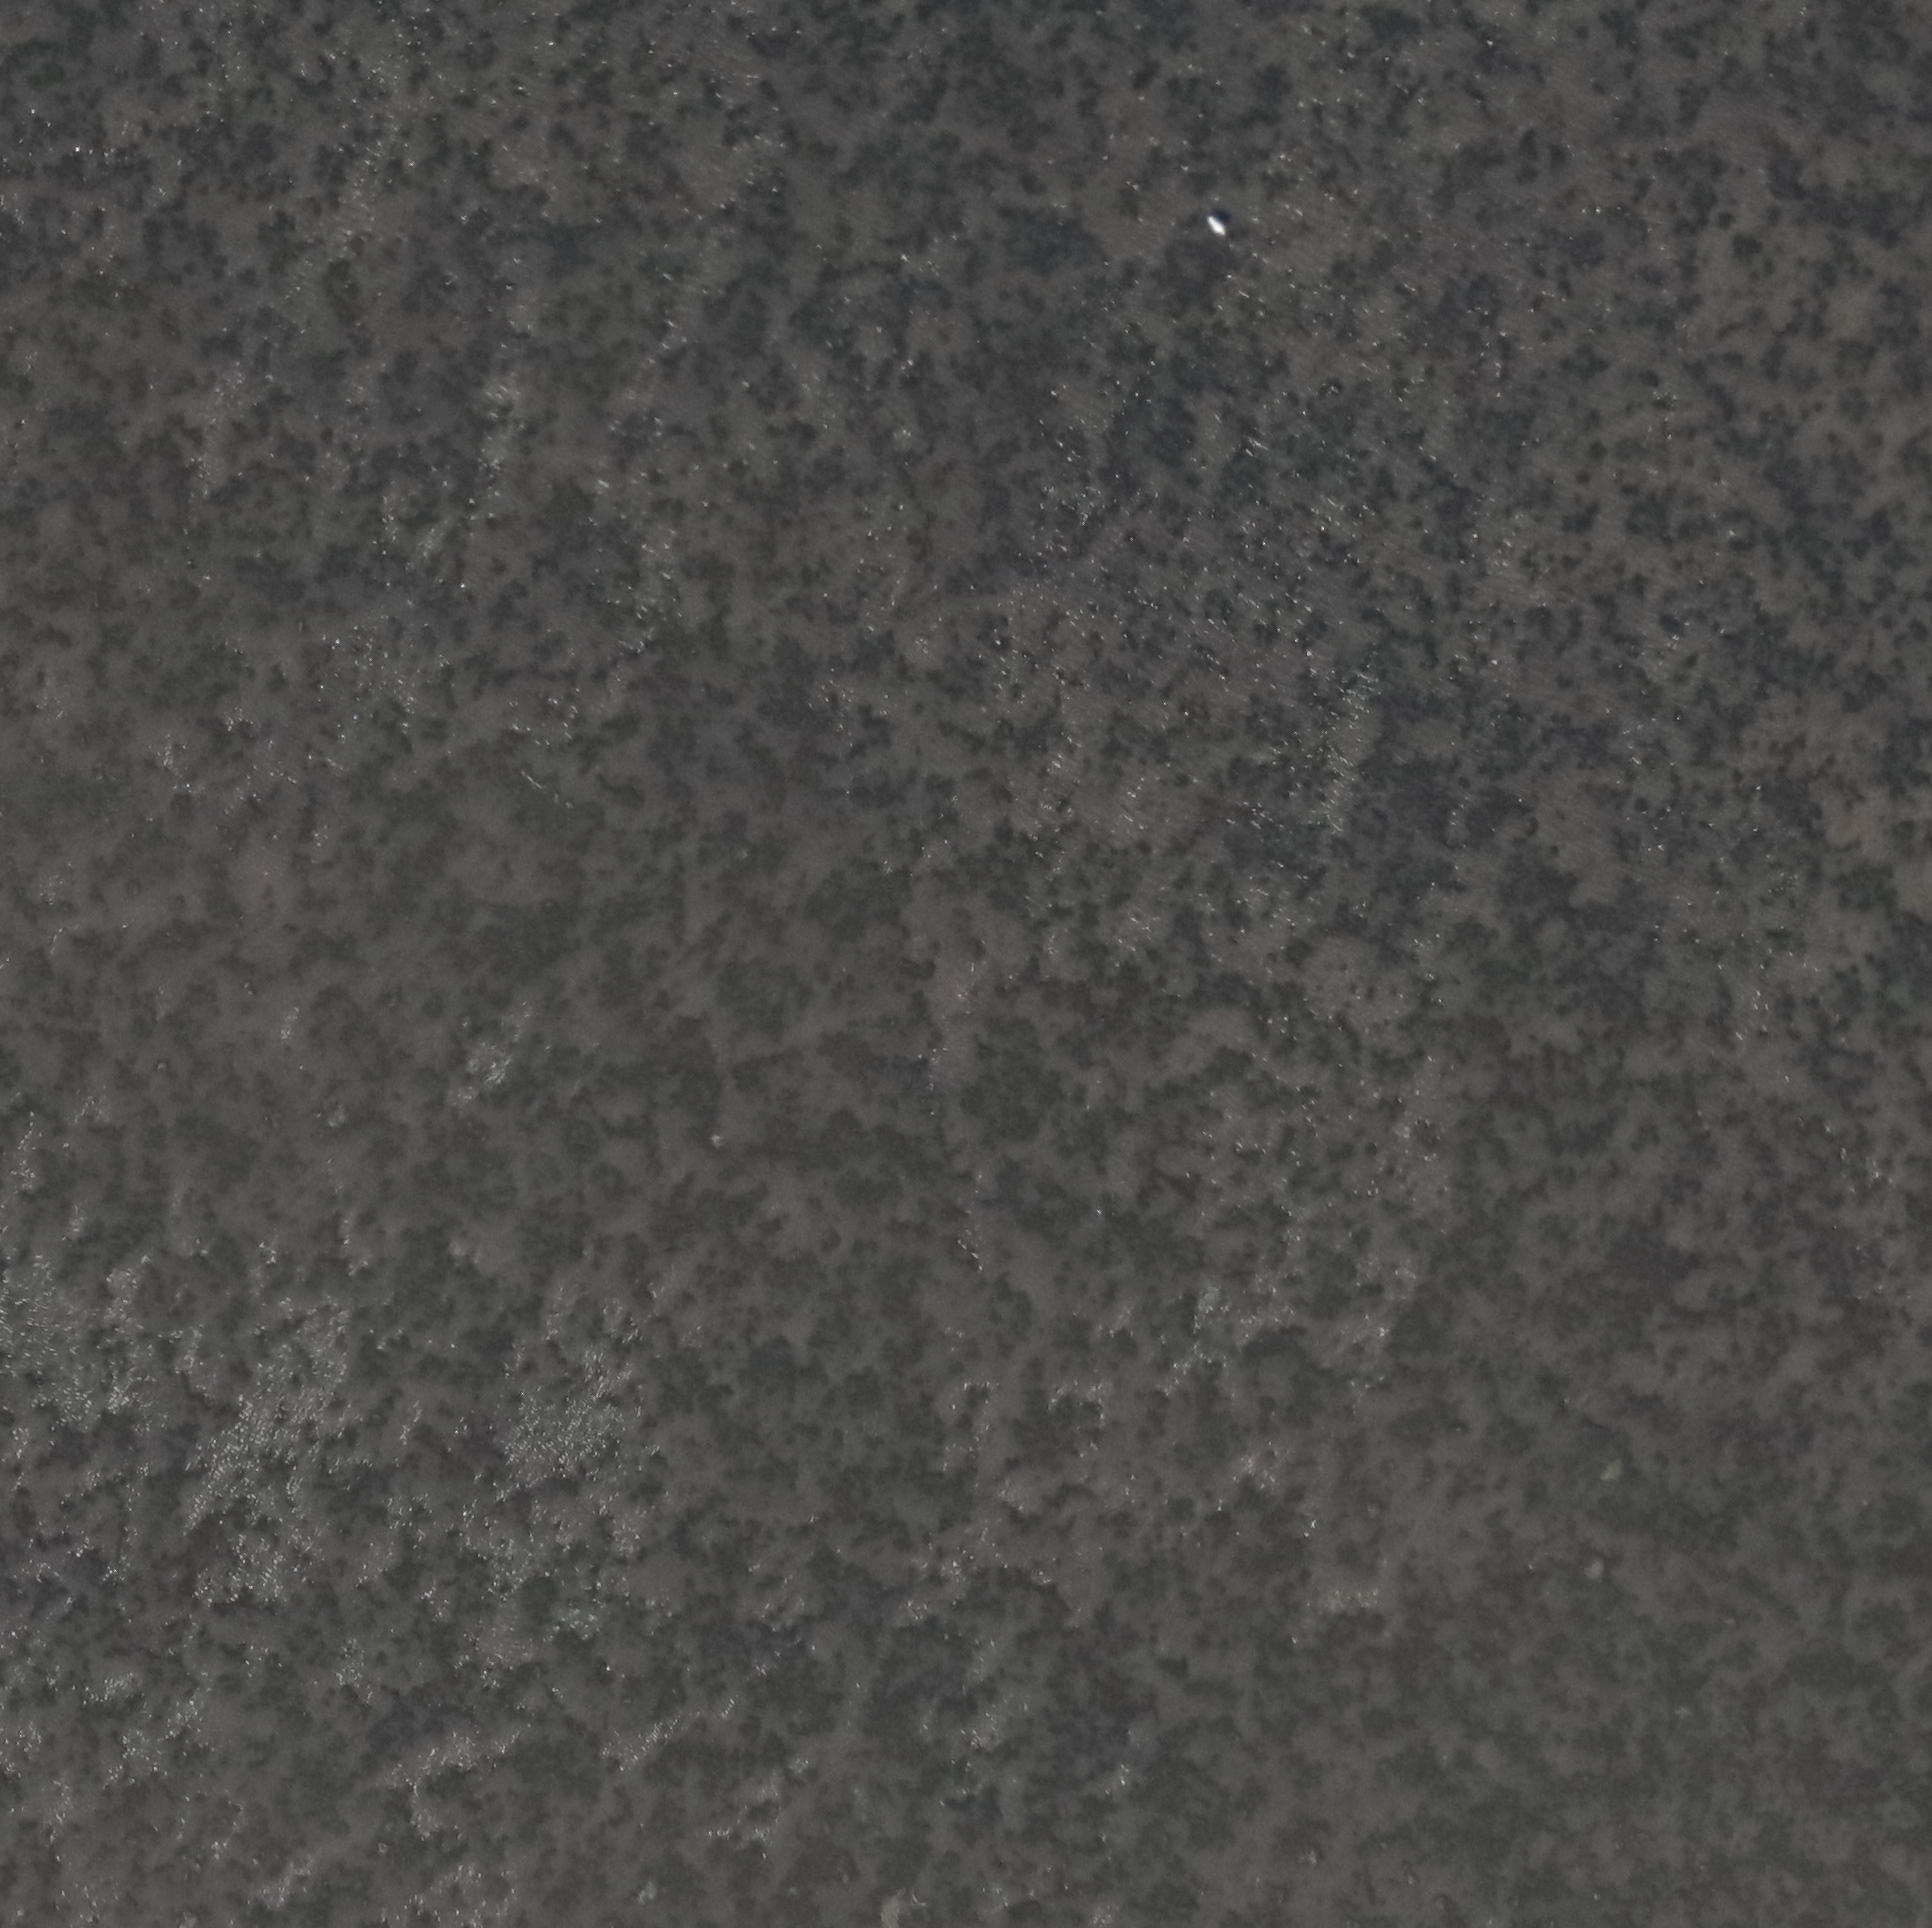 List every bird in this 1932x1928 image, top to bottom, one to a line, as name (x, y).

gull (1215, 225)